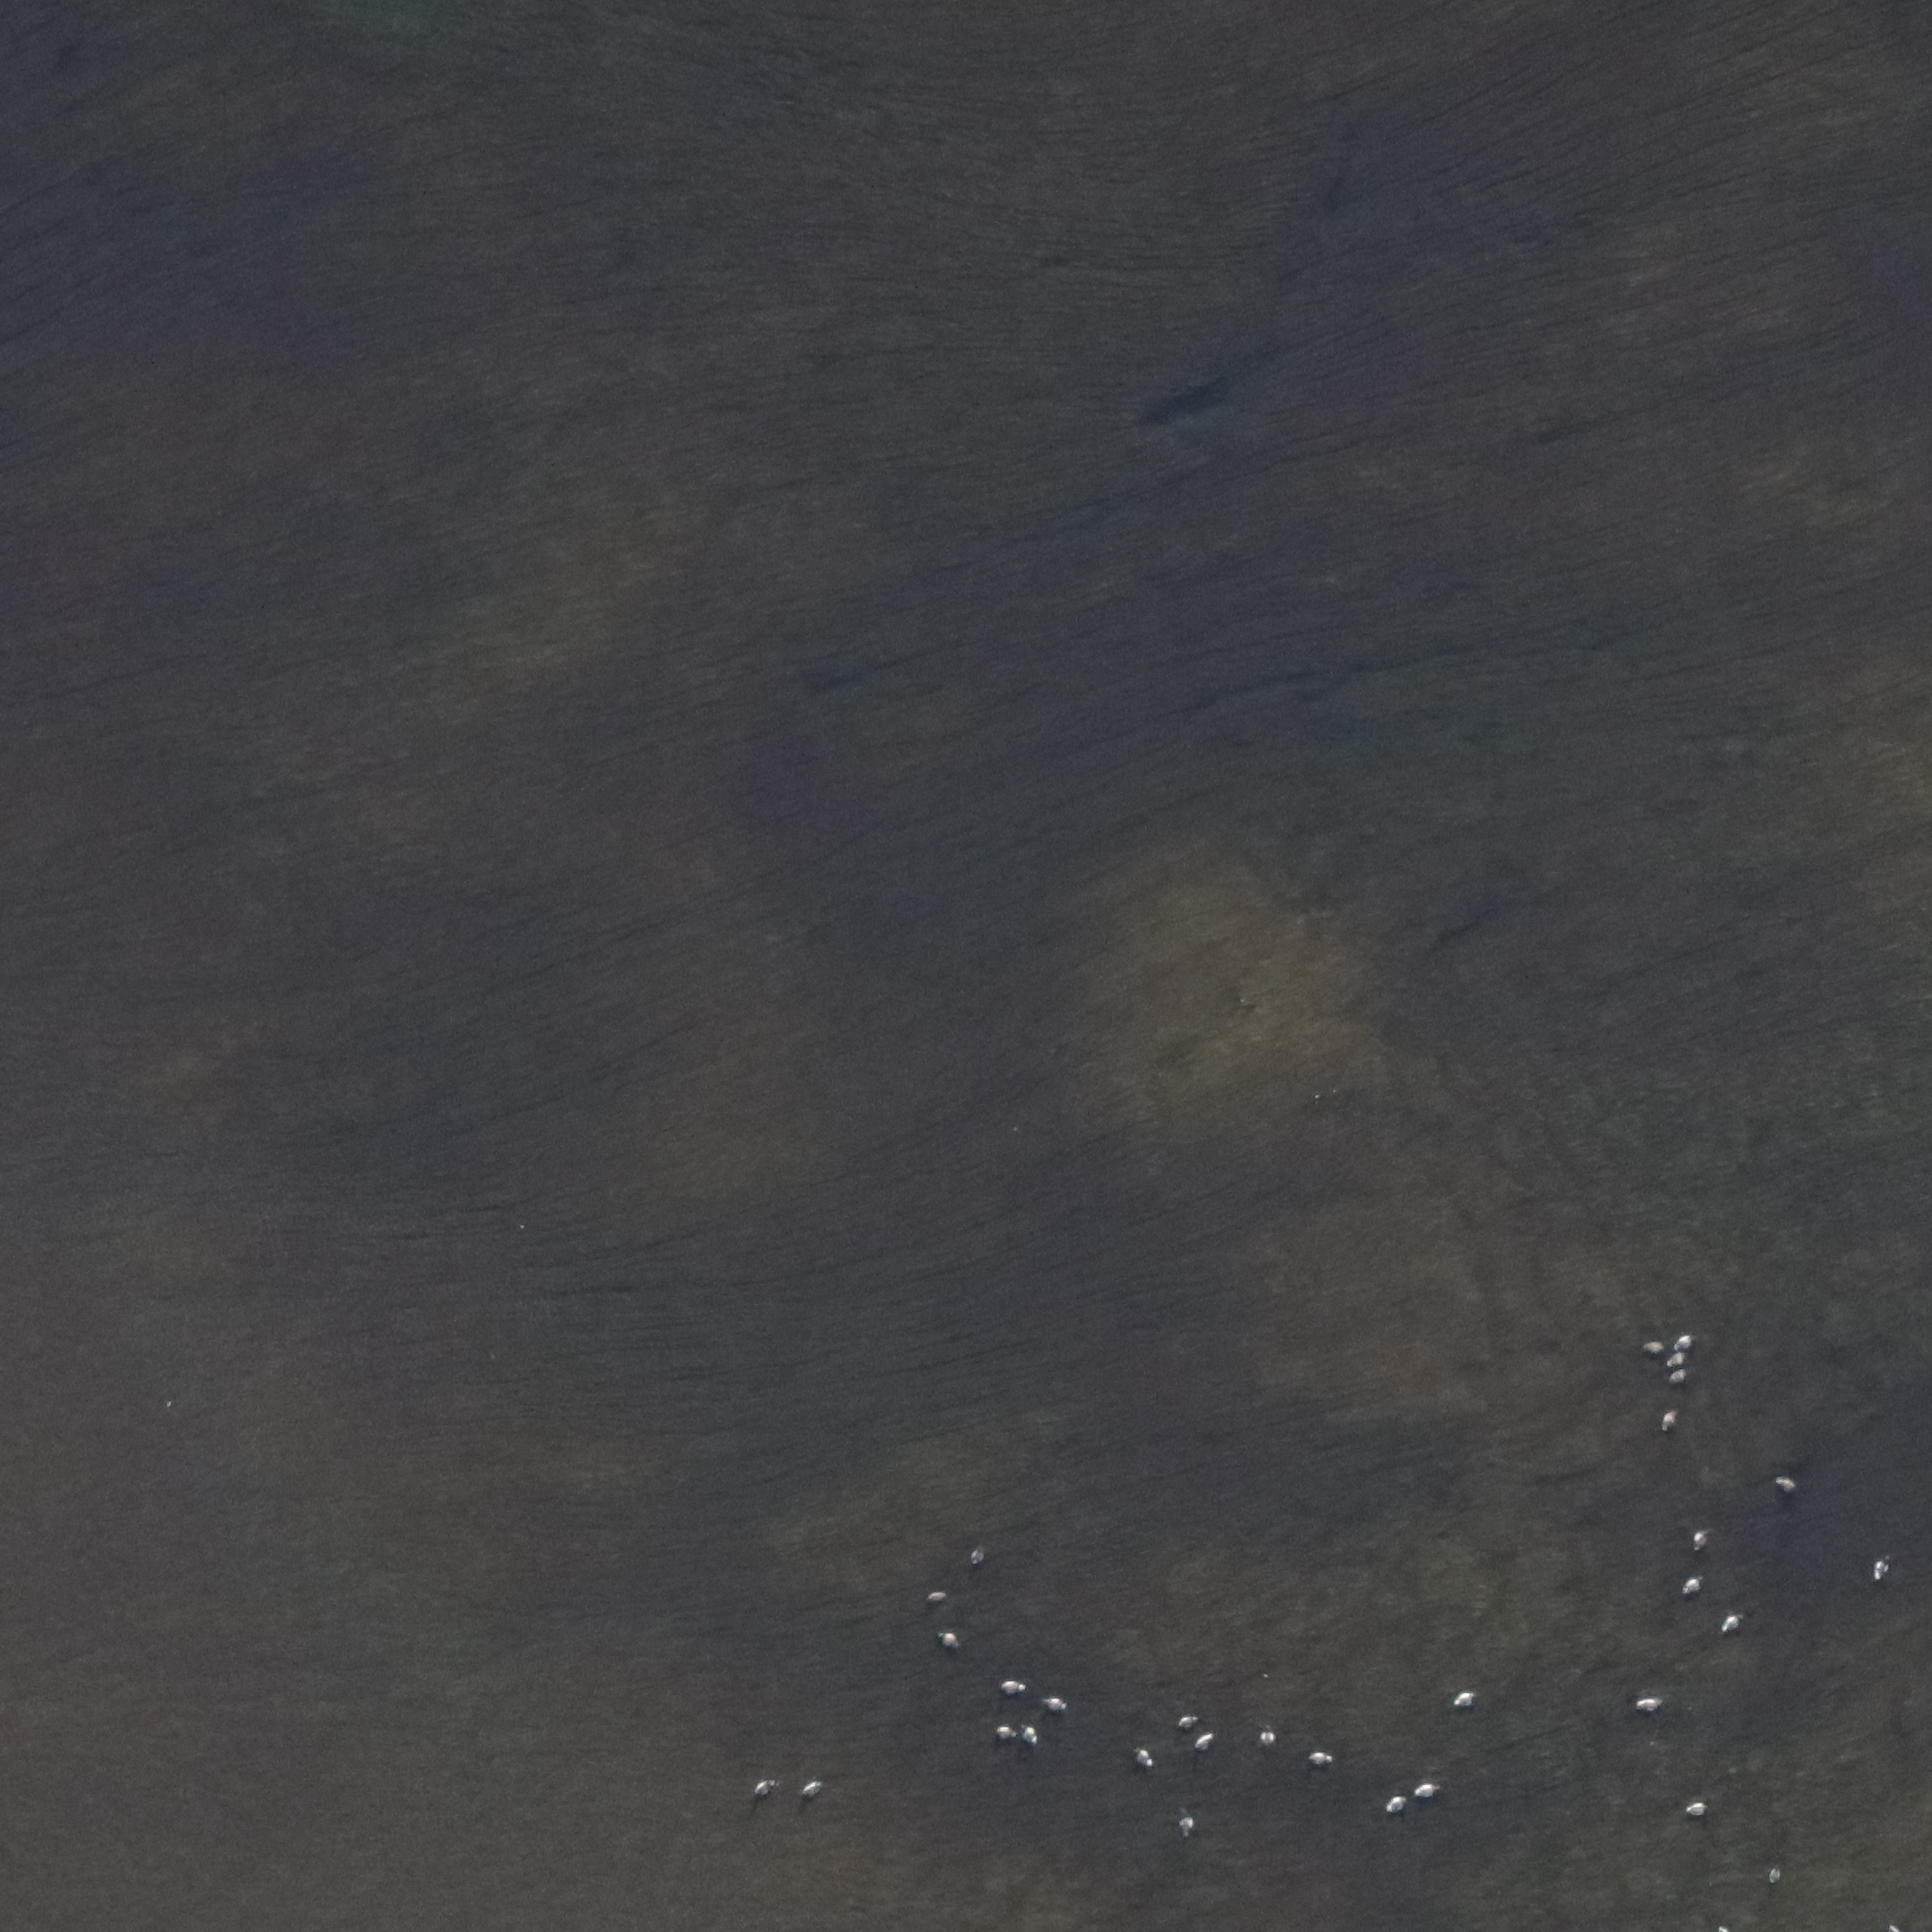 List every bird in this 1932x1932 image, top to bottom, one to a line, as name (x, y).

brant (1685, 1335)
brant (1654, 1347)
brant (1676, 1366)
brant (1681, 1379)
brant (1673, 1412)
brant (1794, 1484)
brant (1699, 1528)
brant (976, 1557)
brant (1884, 1569)
brant (1688, 1576)
brant (942, 1588)
brant (1734, 1624)
brant (954, 1645)
brant (1012, 1681)
brant (1471, 1696)
brant (1657, 1700)
brant (1062, 1705)
brant (1190, 1724)
brant (1010, 1732)
brant (1028, 1733)
brant (1265, 1737)
brant (1204, 1742)
brant (1144, 1756)
brant (1320, 1760)
brant (765, 1782)
brant (813, 1785)
brant (1420, 1794)
brant (1394, 1808)
brant (1694, 1818)
brant (1186, 1821)
brant (1772, 1883)